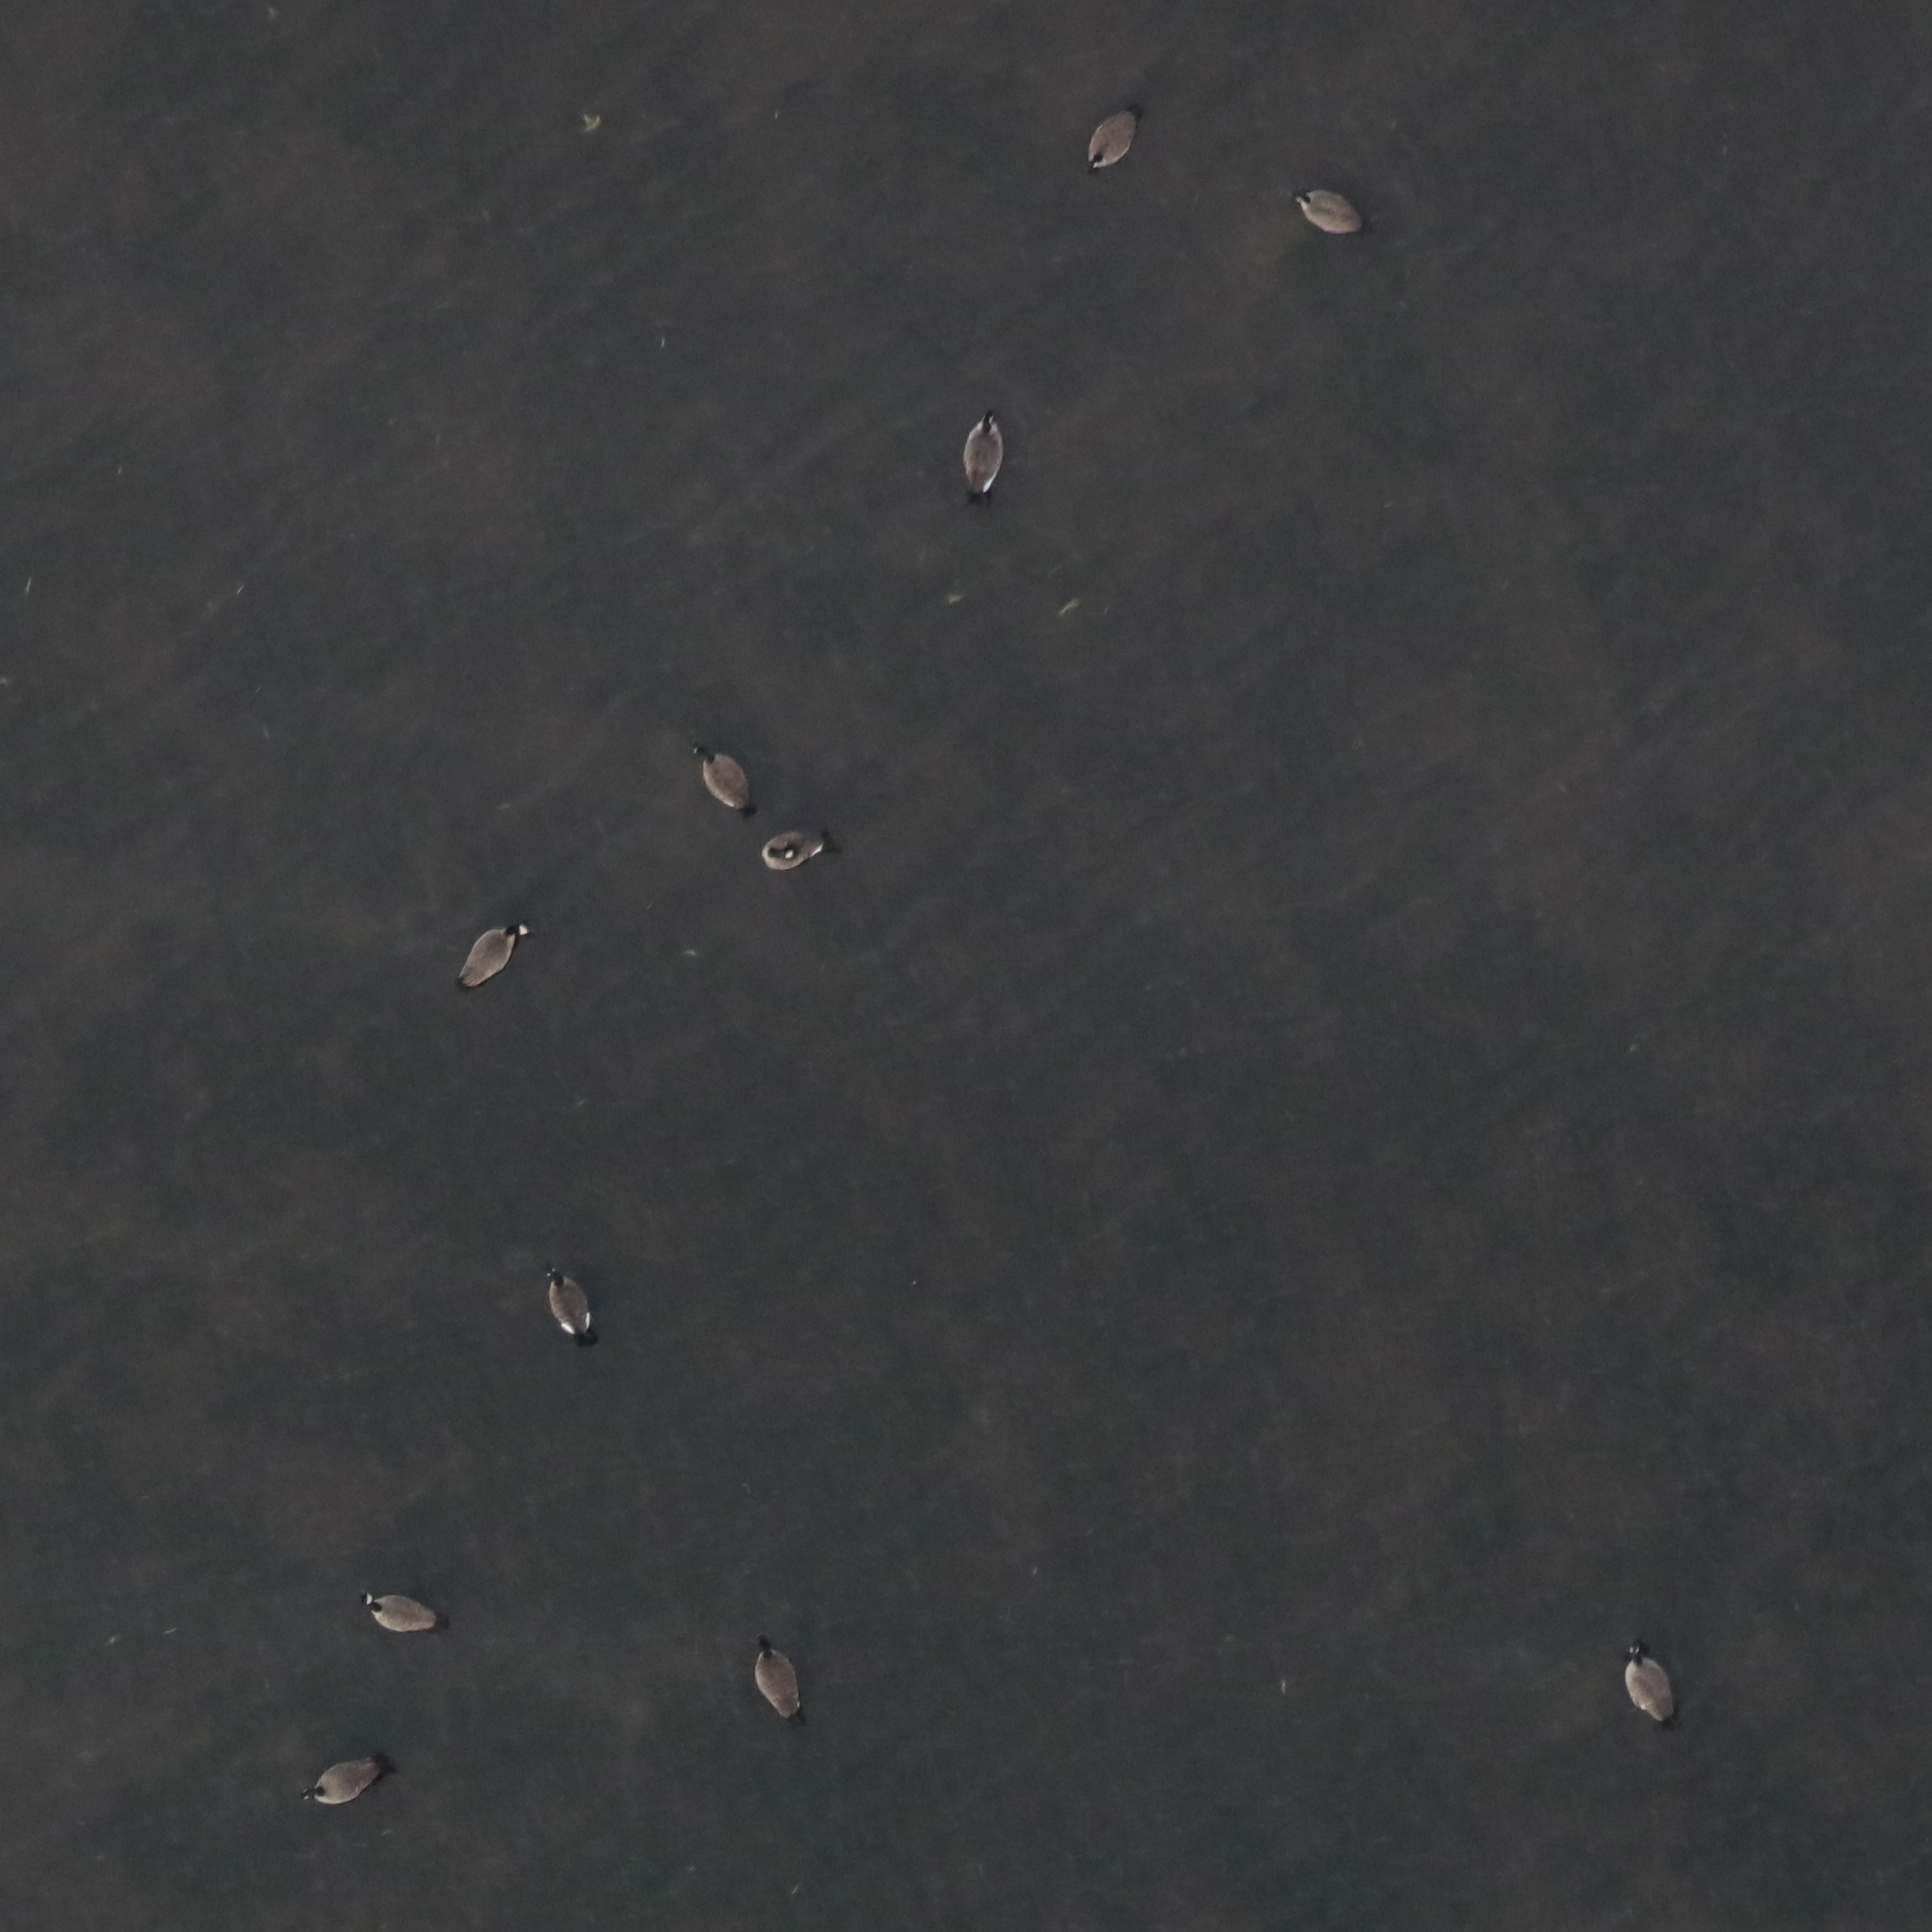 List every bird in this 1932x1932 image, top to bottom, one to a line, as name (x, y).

Canada goose (1112, 140)
Canada goose (1329, 211)
Canada goose (982, 460)
Canada goose (727, 781)
Canada goose (783, 849)
Canada goose (488, 957)
Canada goose (569, 1304)
Canada goose (401, 1612)
Canada goose (776, 1681)
Canada goose (1650, 1687)
Canada goose (348, 1778)